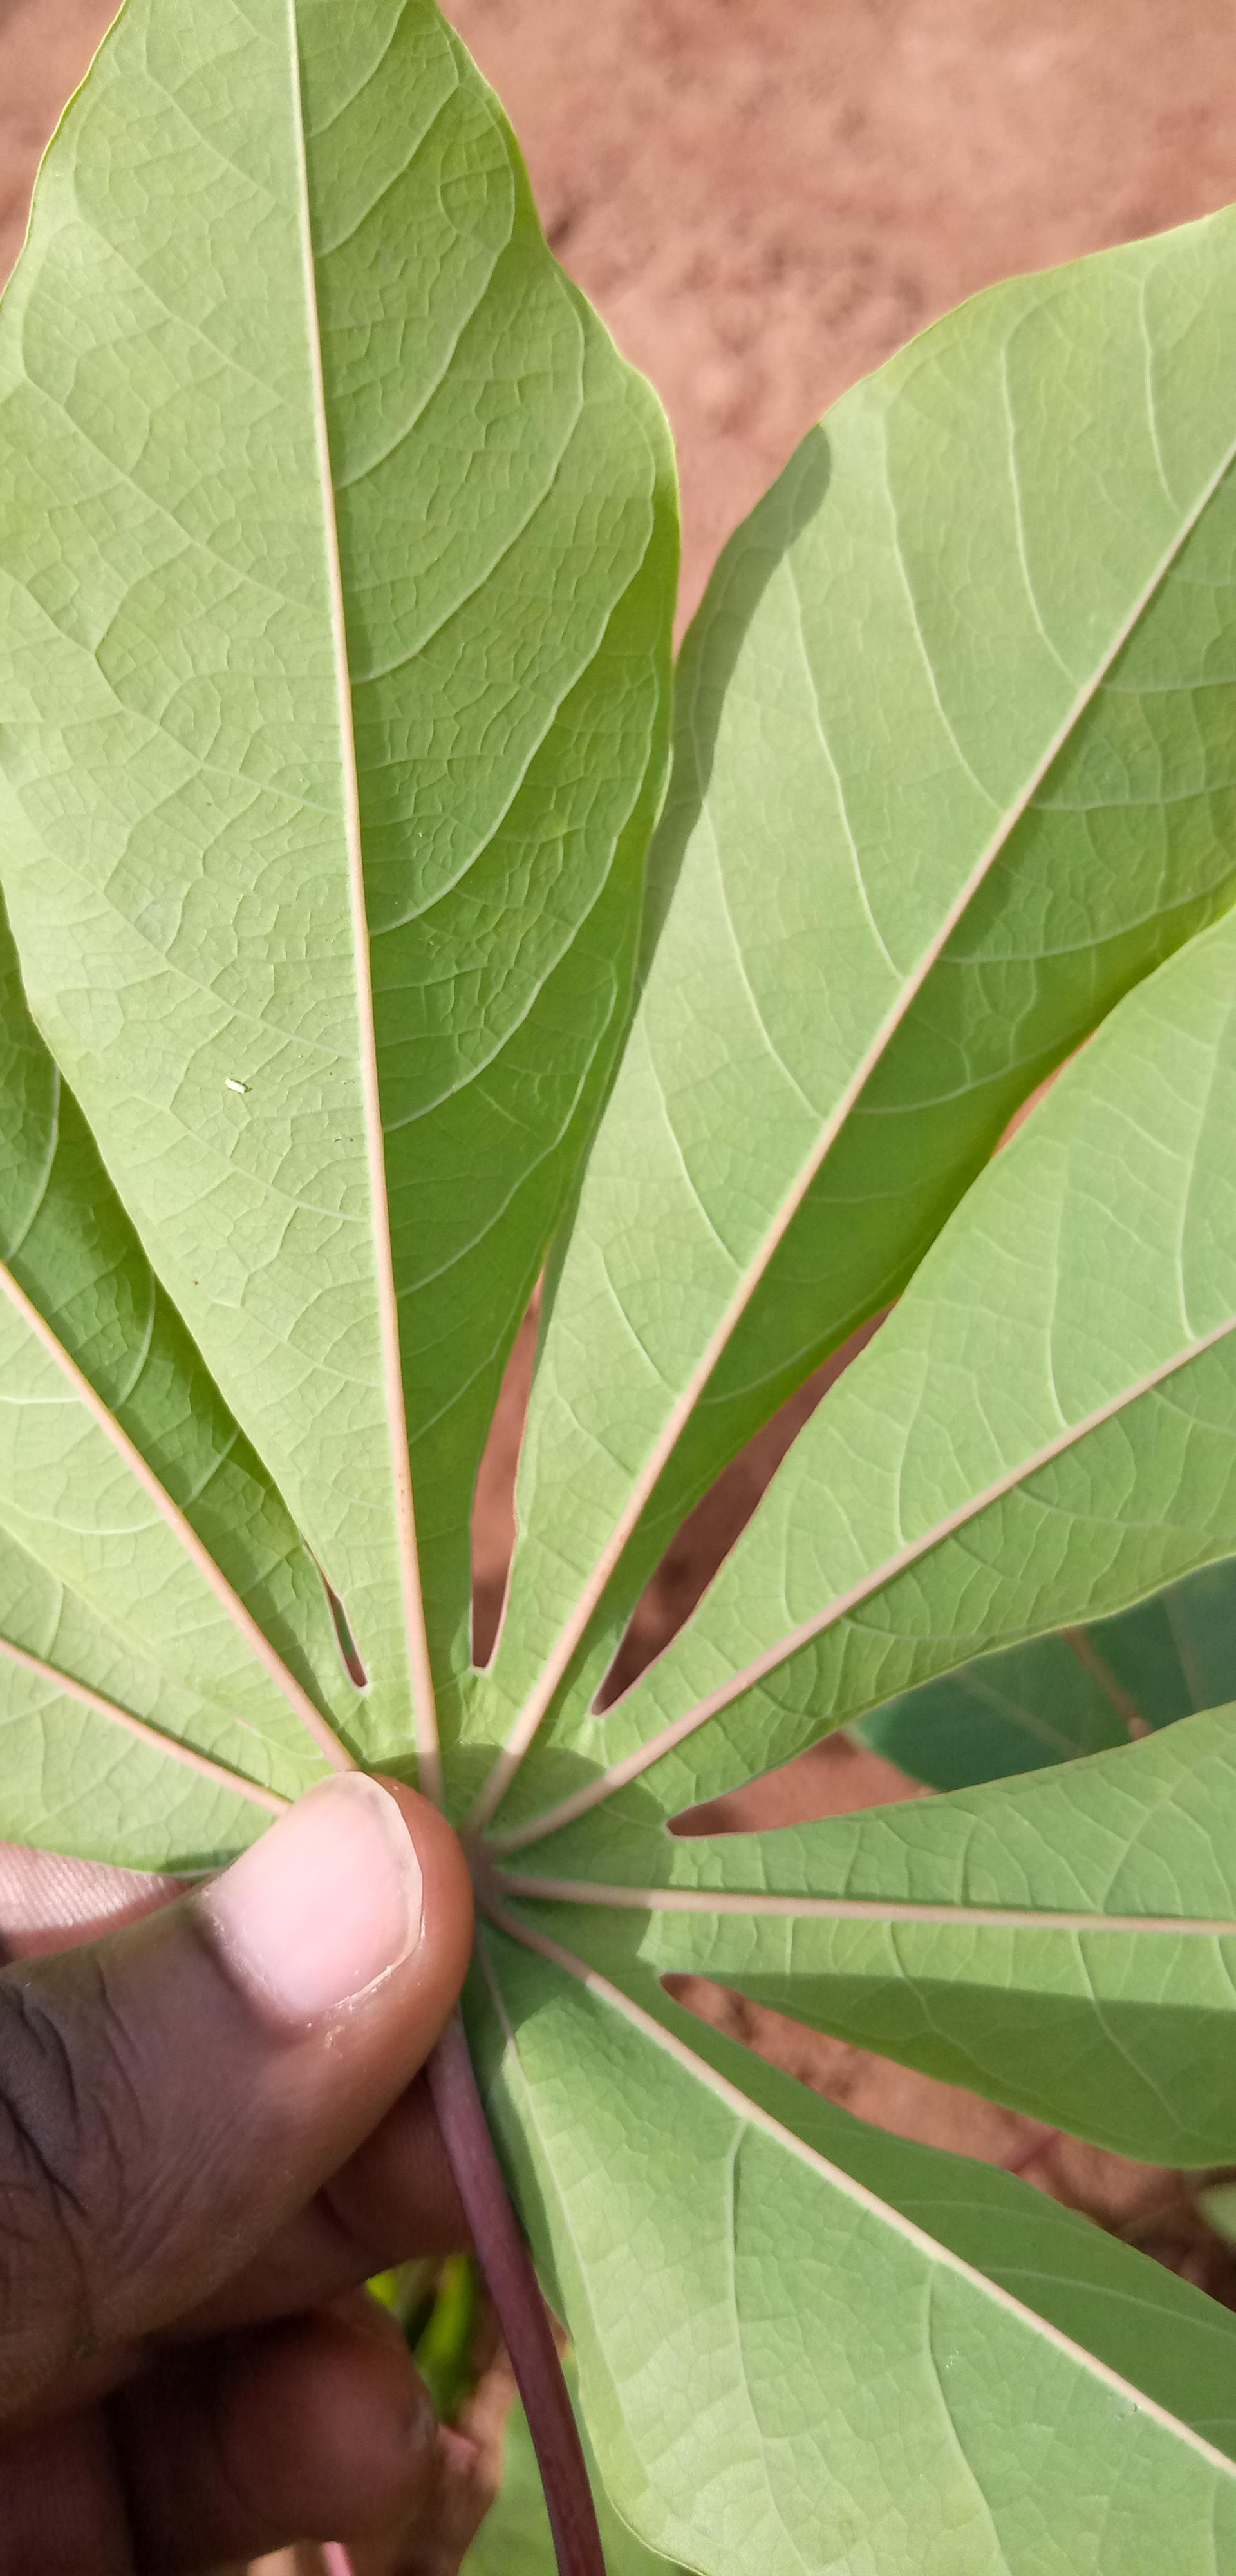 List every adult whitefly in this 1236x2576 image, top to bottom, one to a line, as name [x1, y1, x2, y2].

whitefly [198, 1060, 276, 1117]